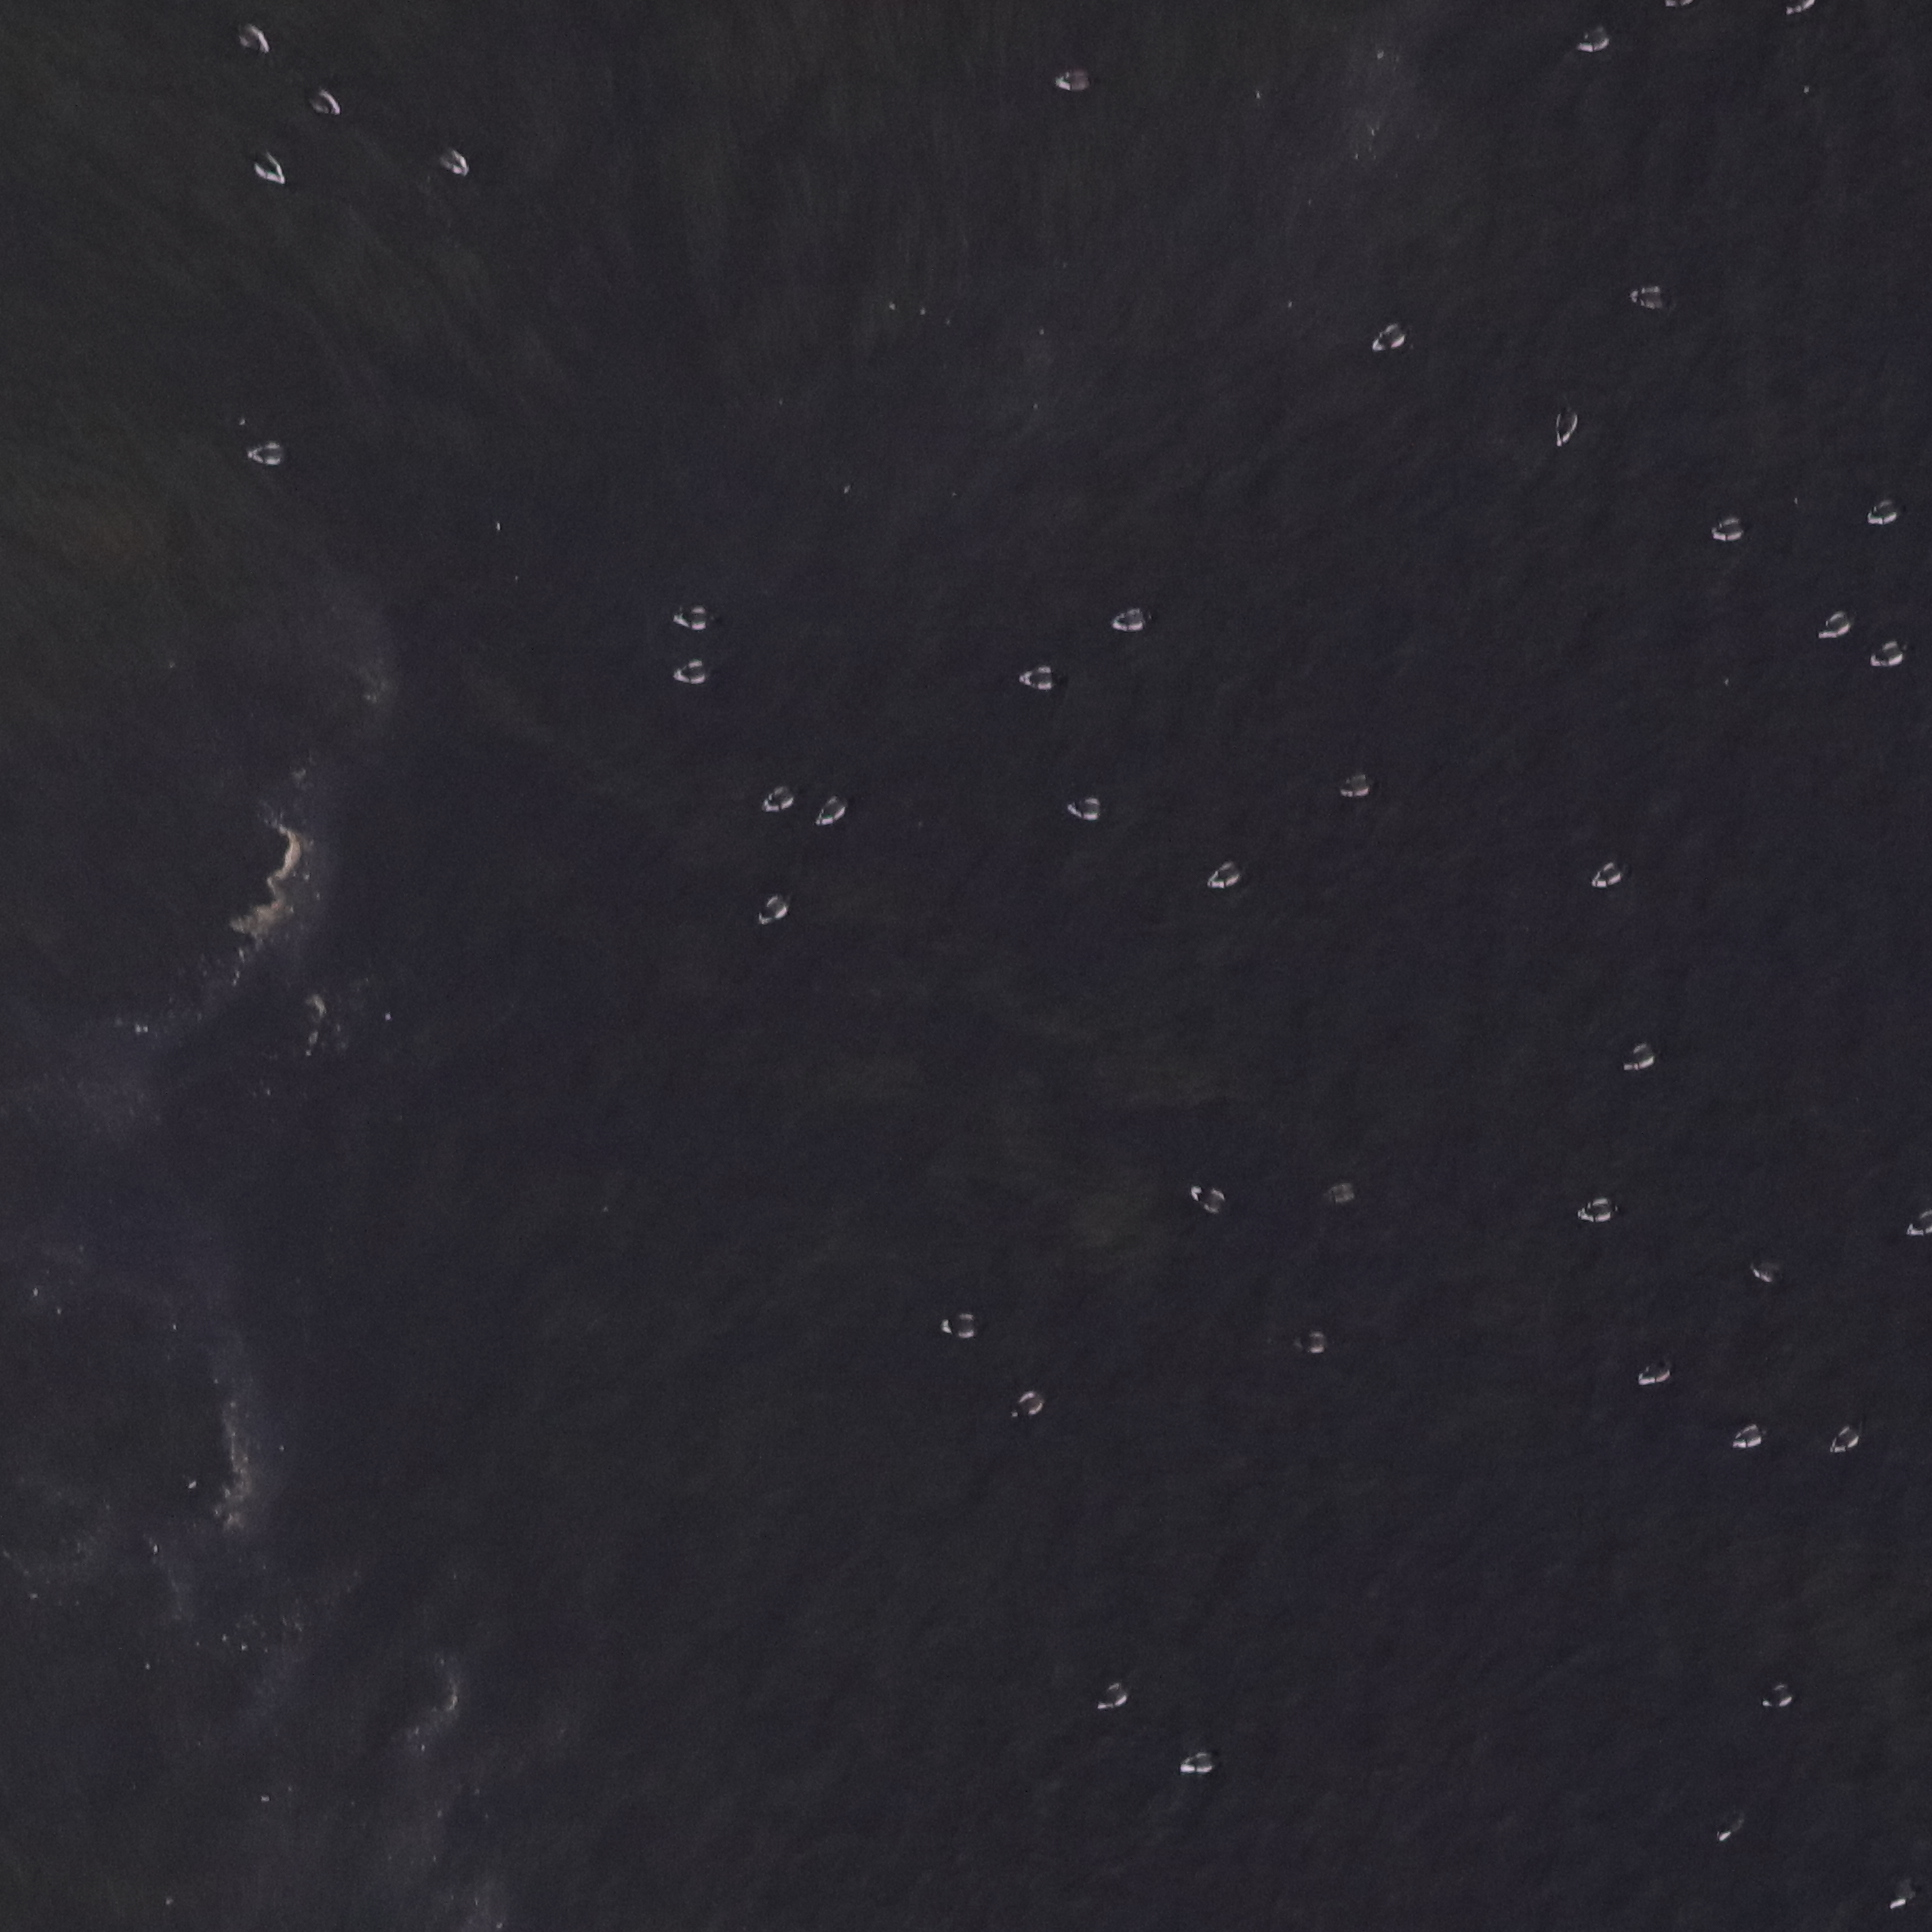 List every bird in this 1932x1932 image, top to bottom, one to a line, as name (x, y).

brant (1677, 1)
brant (1801, 2)
brant (1598, 39)
brant (254, 40)
brant (1077, 80)
brant (324, 103)
brant (453, 161)
brant (269, 167)
brant (1652, 297)
brant (1391, 336)
brant (1565, 424)
brant (269, 453)
brant (1884, 512)
brant (1730, 529)
brant (697, 618)
brant (1131, 620)
brant (1837, 626)
brant (1891, 654)
brant (696, 672)
brant (1041, 678)
brant (1357, 786)
brant (780, 798)
brant (1088, 808)
brant (834, 811)
brant (1227, 875)
brant (1610, 875)
brant (776, 908)
brant (1641, 1056)
brant (1340, 1194)
brant (1210, 1200)
brant (1599, 1211)
brant (1927, 1222)
brant (1767, 1271)
brant (963, 1326)
brant (1311, 1342)
brant (1654, 1371)
brant (1031, 1405)
brant (1749, 1437)
brant (1847, 1438)
brant (1113, 1695)
brant (1778, 1697)
brant (1199, 1763)
brant (1731, 1823)
brant (1907, 1890)